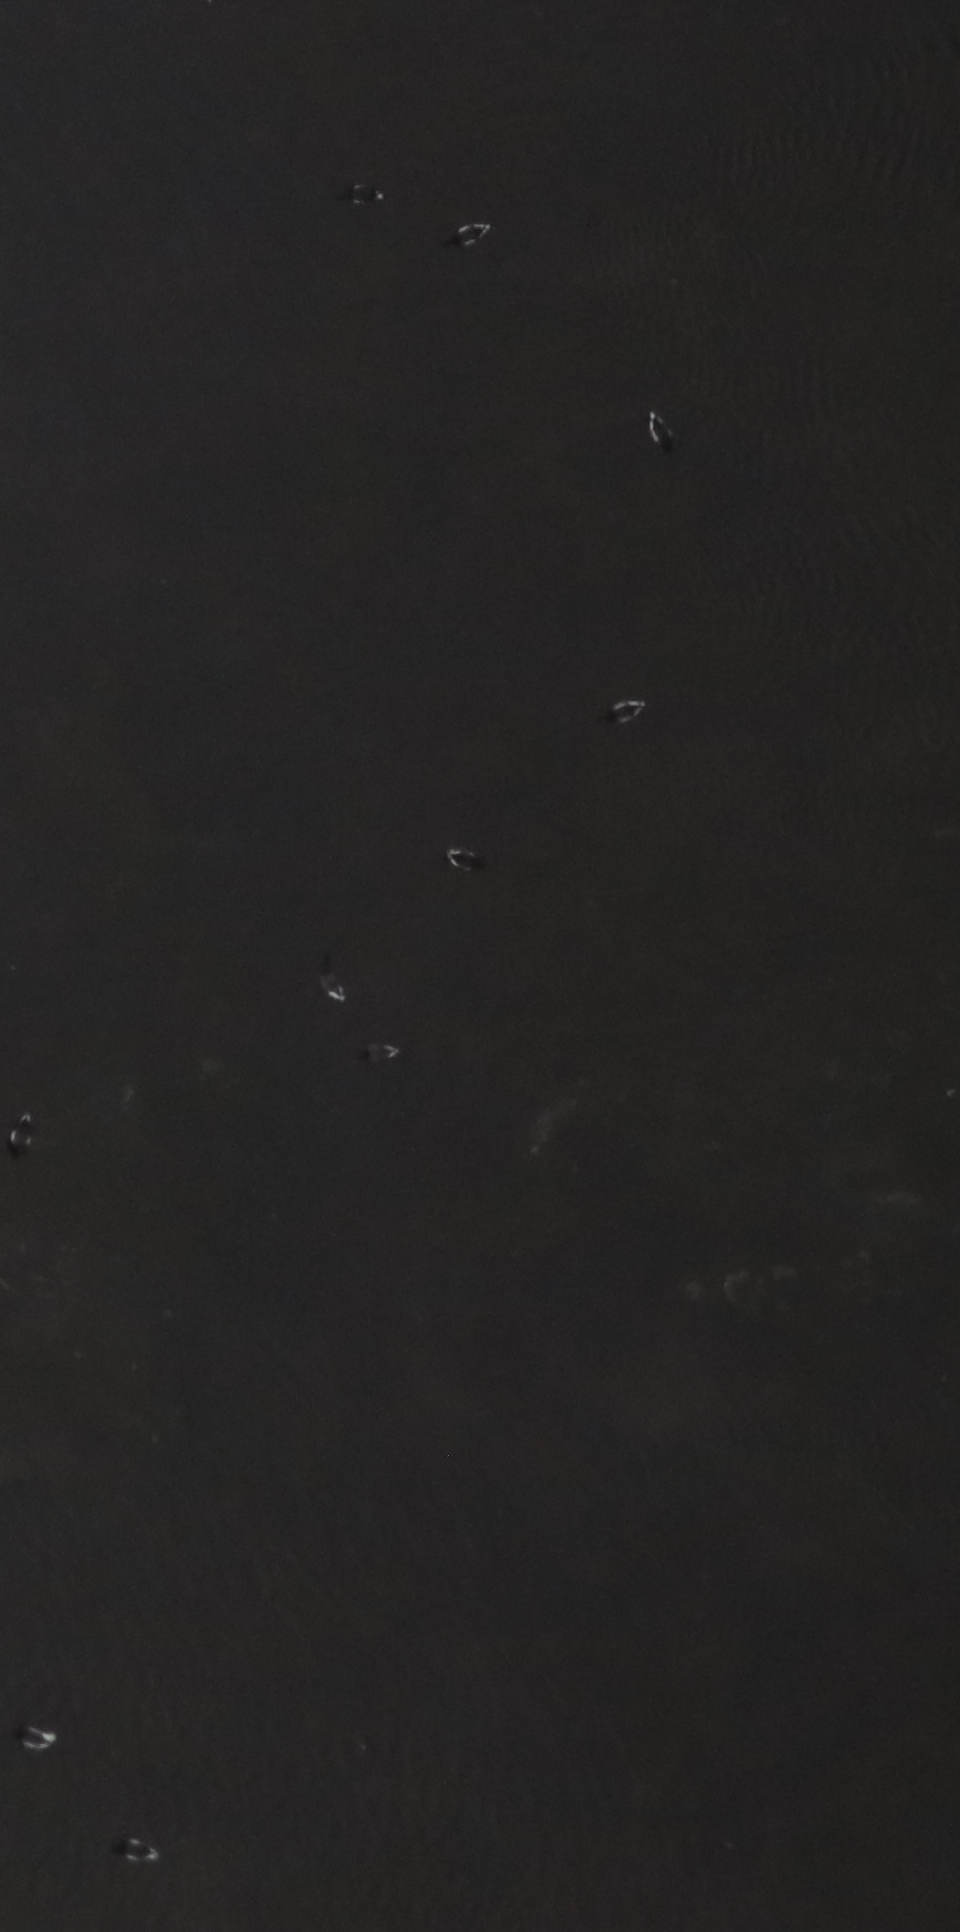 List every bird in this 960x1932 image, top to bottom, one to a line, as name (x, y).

brant (366, 194)
brant (469, 235)
brant (661, 431)
brant (624, 711)
brant (462, 857)
brant (326, 987)
brant (376, 1051)
brant (21, 1135)
brant (32, 1740)
brant (137, 1851)